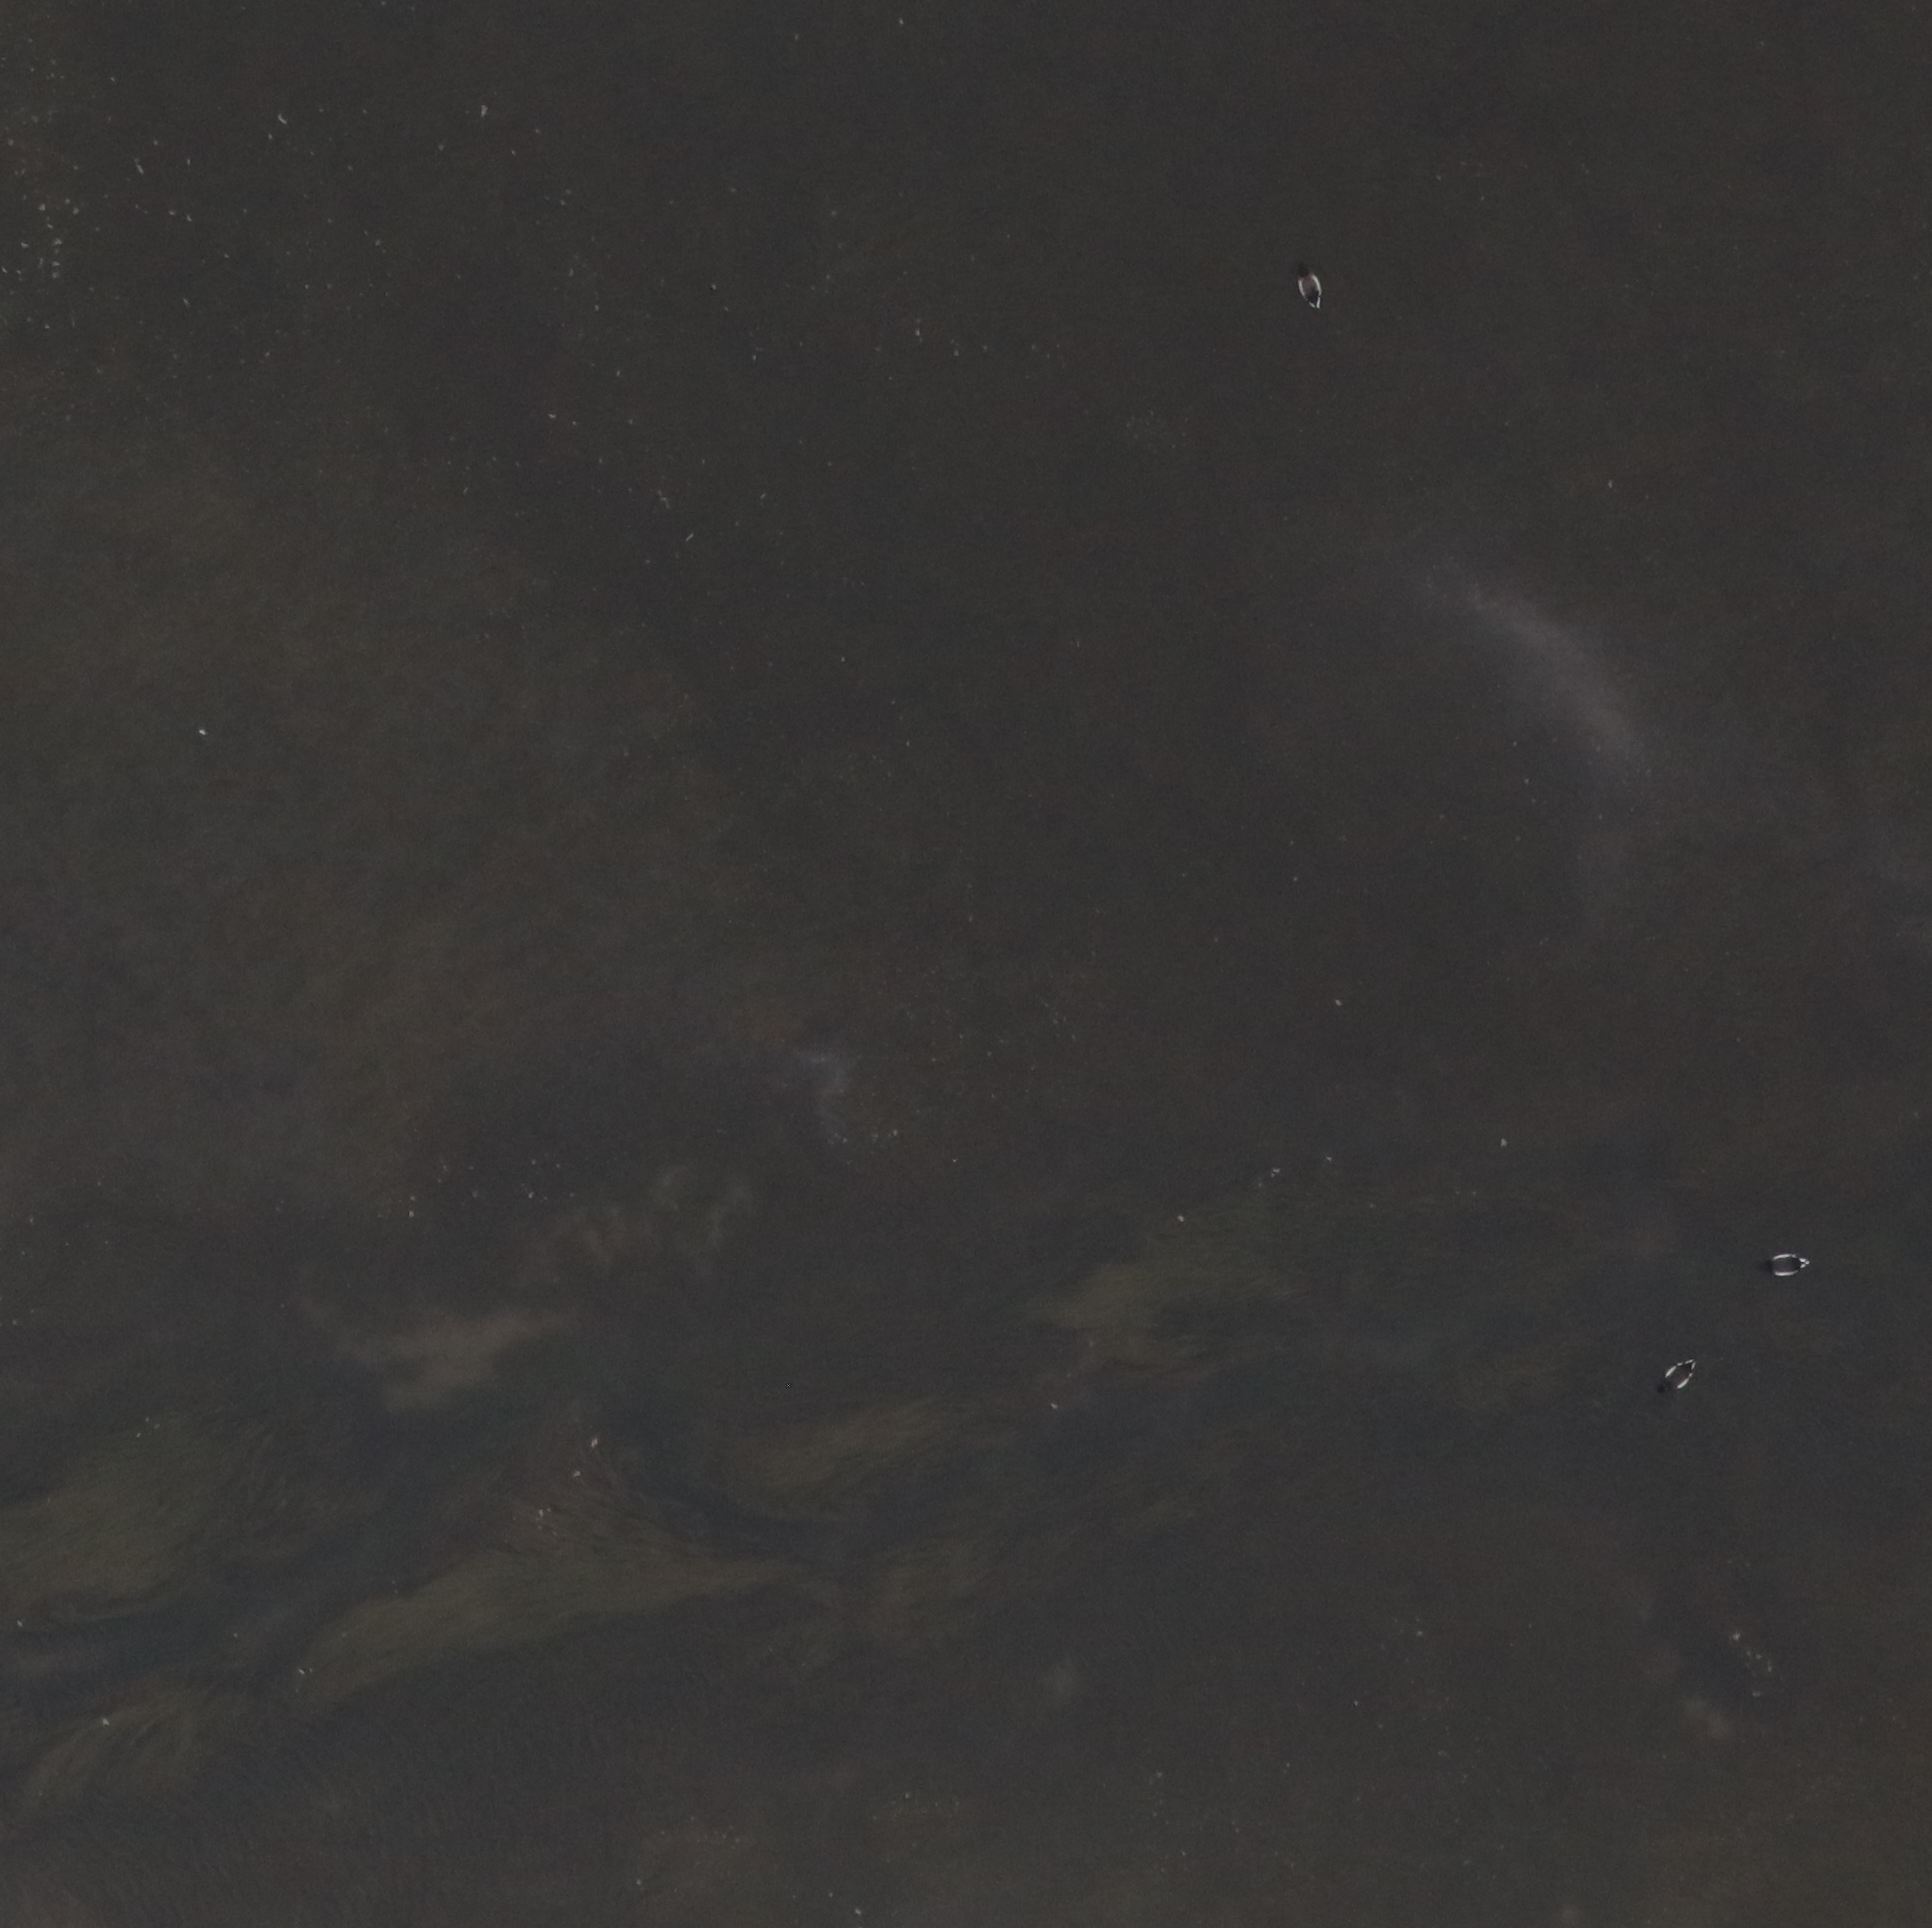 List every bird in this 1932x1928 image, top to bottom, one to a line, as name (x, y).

brant (1311, 287)
brant (1786, 1260)
brant (1676, 1377)